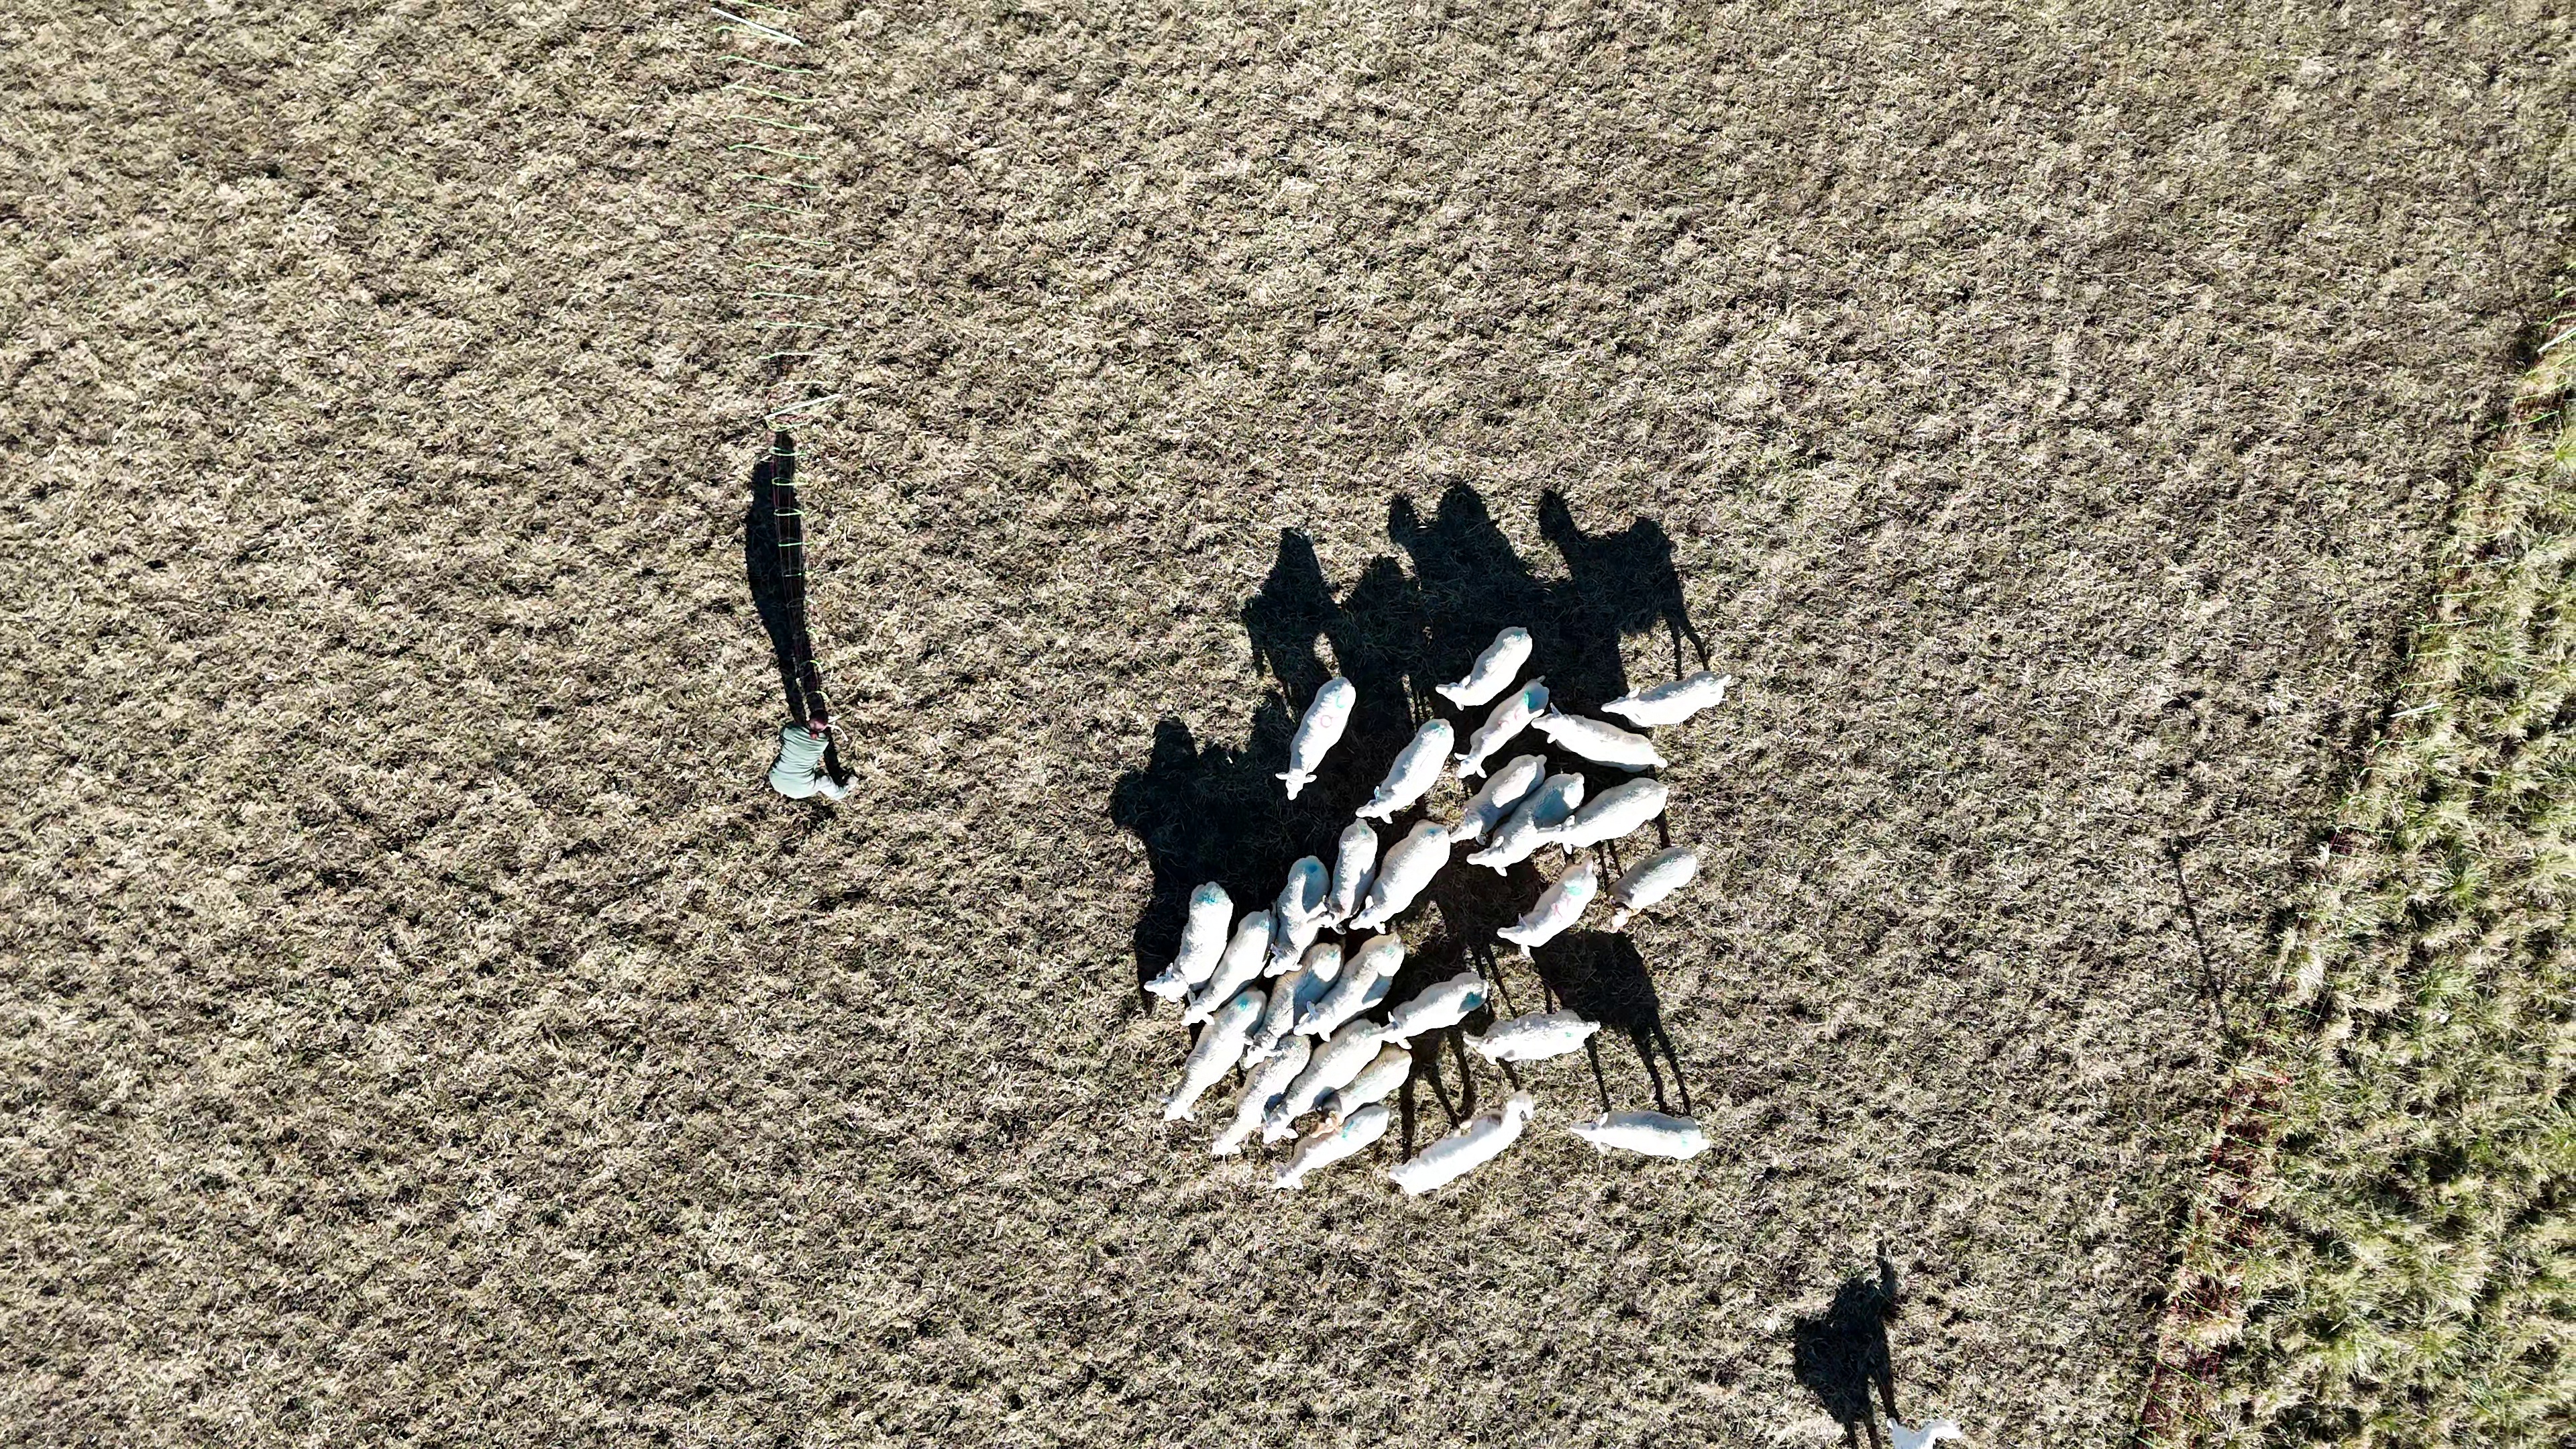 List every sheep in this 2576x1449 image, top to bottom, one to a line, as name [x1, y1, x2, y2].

sheep [1436, 626, 1532, 711]
sheep [1601, 671, 1731, 728]
sheep [1455, 675, 1550, 778]
sheep [1275, 677, 1356, 801]
sheep [1530, 702, 1668, 773]
sheep [1355, 718, 1454, 823]
sheep [1449, 754, 1547, 845]
sheep [1467, 772, 1584, 877]
sheep [1537, 778, 1669, 855]
sheep [1307, 818, 1378, 934]
sheep [1349, 819, 1451, 934]
sheep [1607, 848, 1698, 934]
sheep [1263, 855, 1331, 978]
sheep [1497, 855, 1598, 957]
sheep [1144, 881, 1234, 1002]
sheep [1180, 898, 1277, 1026]
sheep [1293, 931, 1405, 1041]
sheep [1241, 937, 1346, 1069]
sheep [1369, 973, 1489, 1049]
sheep [1156, 988, 1267, 1121]
sheep [1463, 1010, 1601, 1066]
sheep [1250, 1018, 1382, 1144]
sheep [1211, 1035, 1313, 1156]
sheep [1308, 1044, 1412, 1139]
sheep [1270, 1106, 1390, 1190]
sheep [1570, 1111, 1710, 1160]